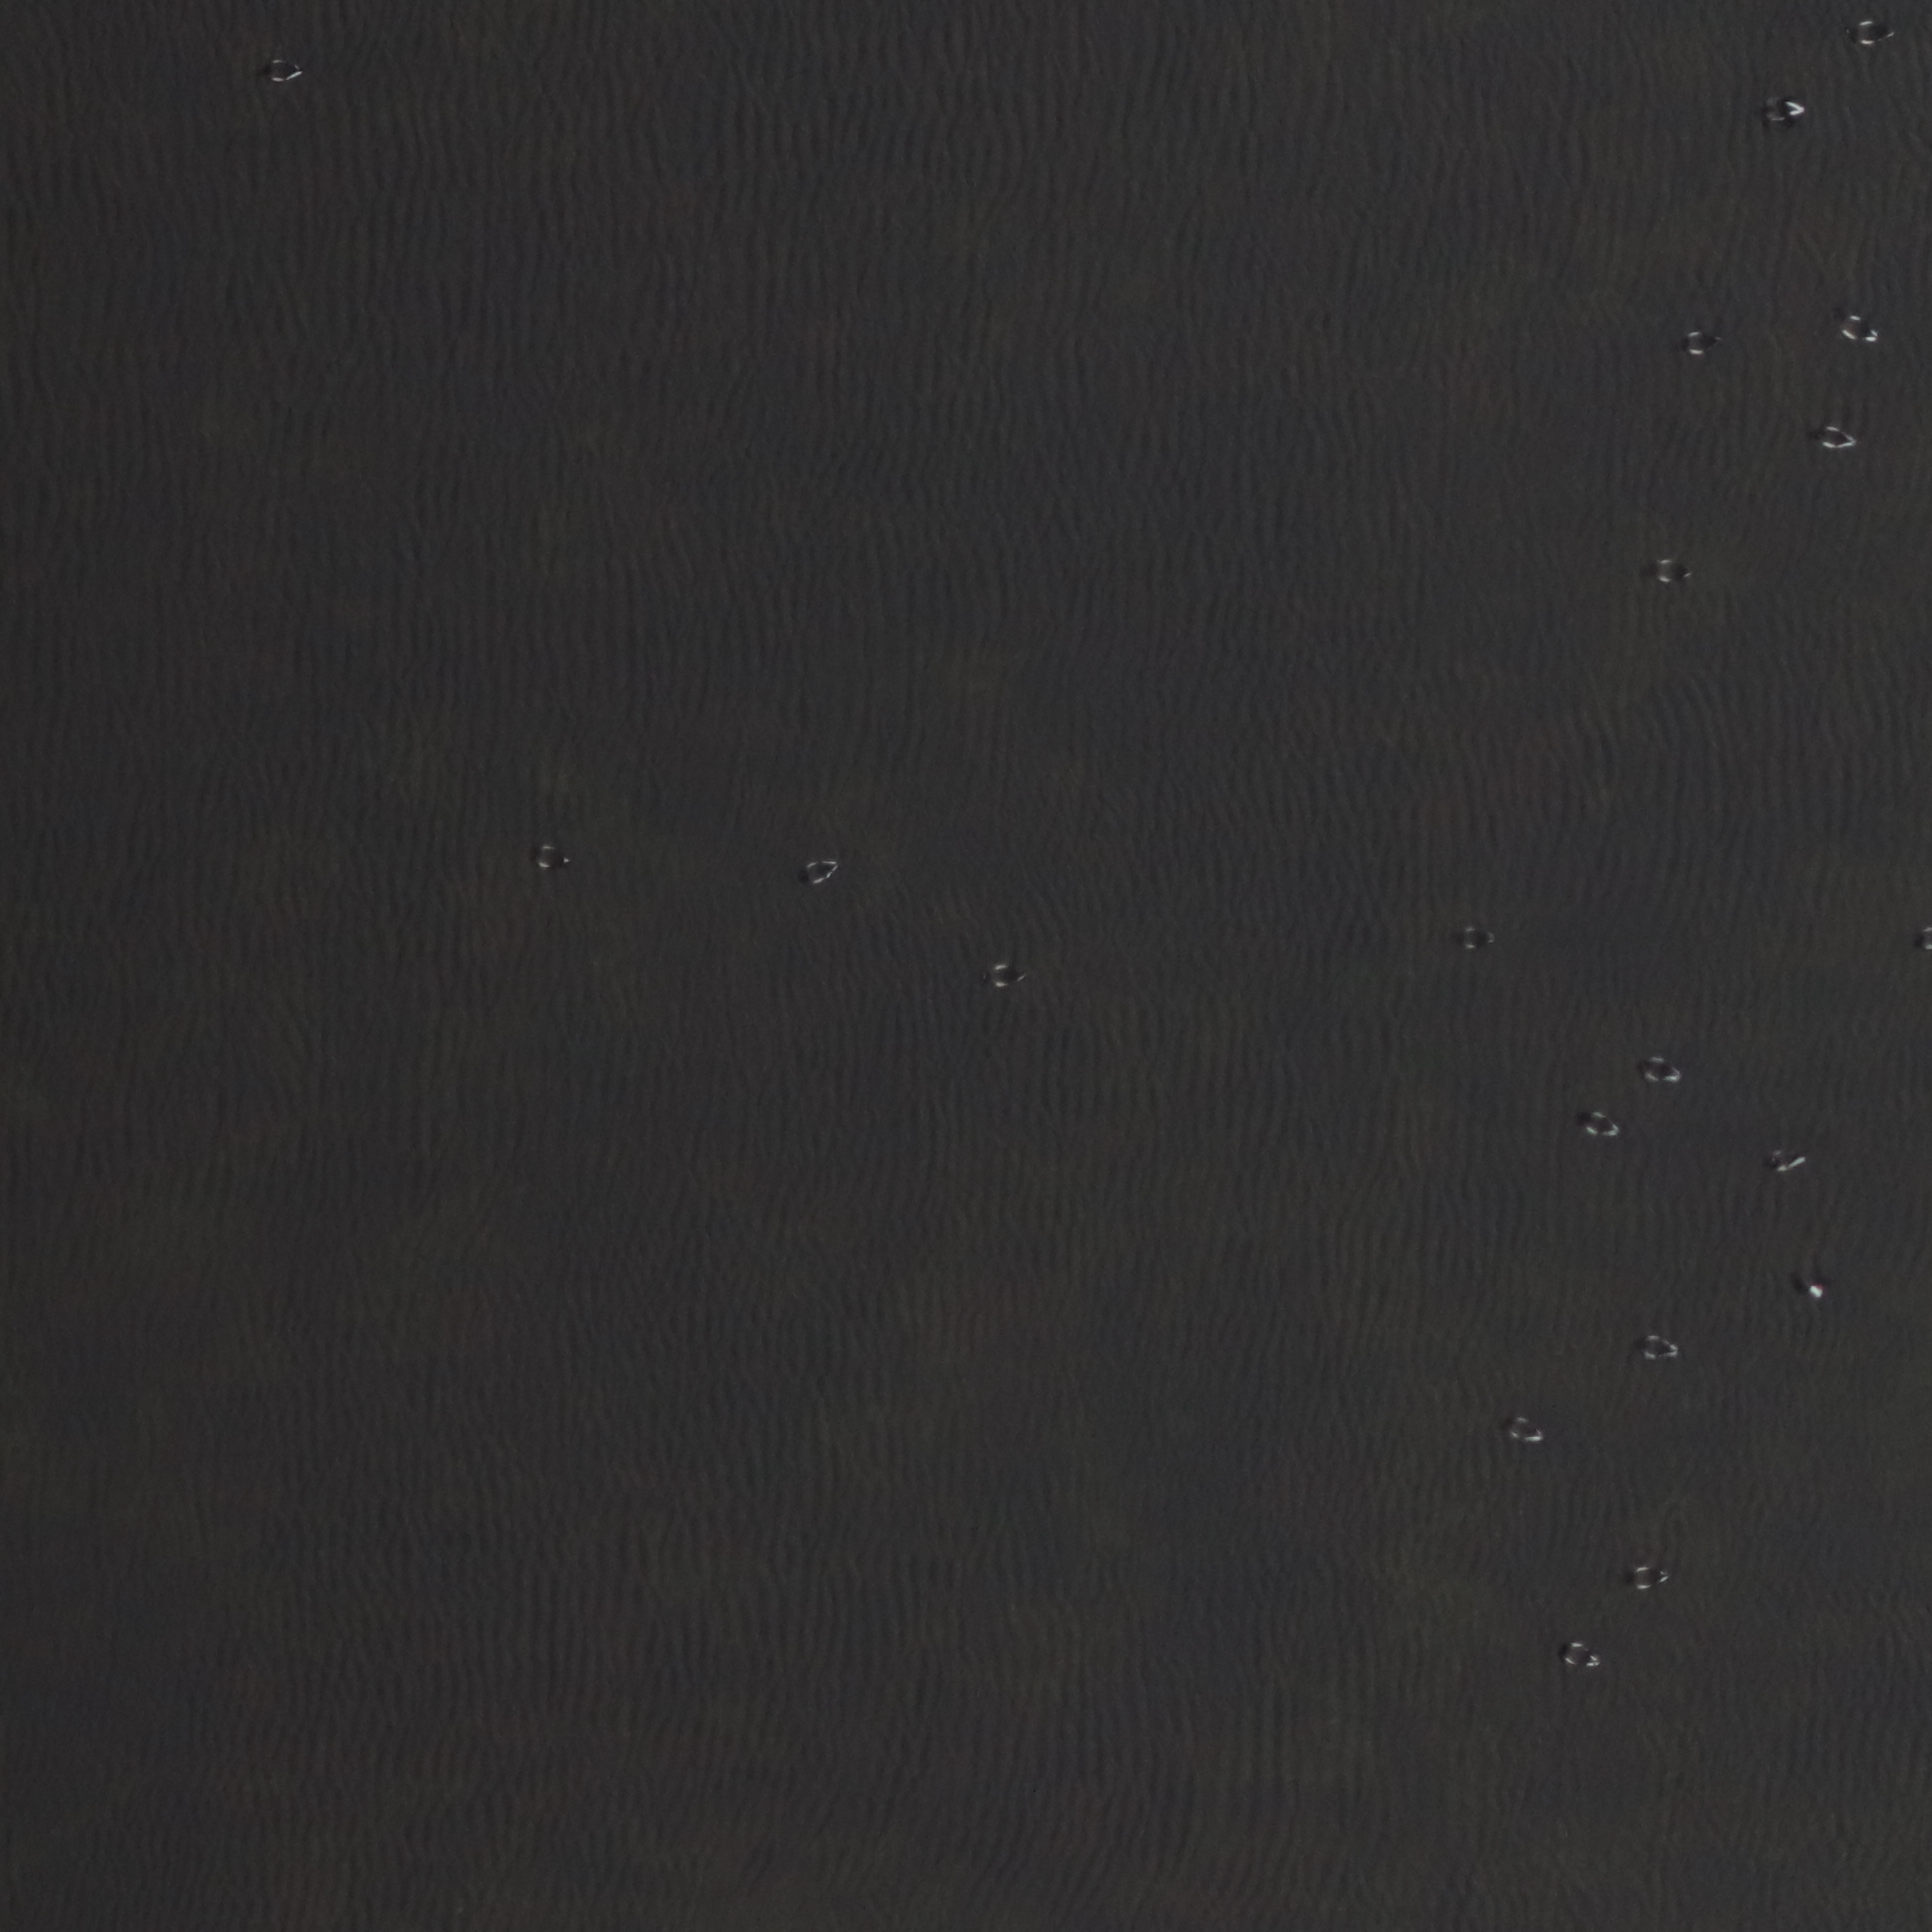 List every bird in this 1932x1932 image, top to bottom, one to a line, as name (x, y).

brant (1871, 32)
brant (281, 69)
brant (1781, 110)
brant (1856, 325)
brant (1695, 341)
brant (1833, 436)
brant (1669, 567)
brant (549, 856)
brant (819, 873)
brant (1471, 938)
brant (1003, 973)
brant (1655, 1071)
brant (1601, 1124)
brant (1783, 1156)
brant (1810, 1279)
brant (1654, 1347)
brant (1521, 1430)
brant (1644, 1577)
brant (1578, 1657)